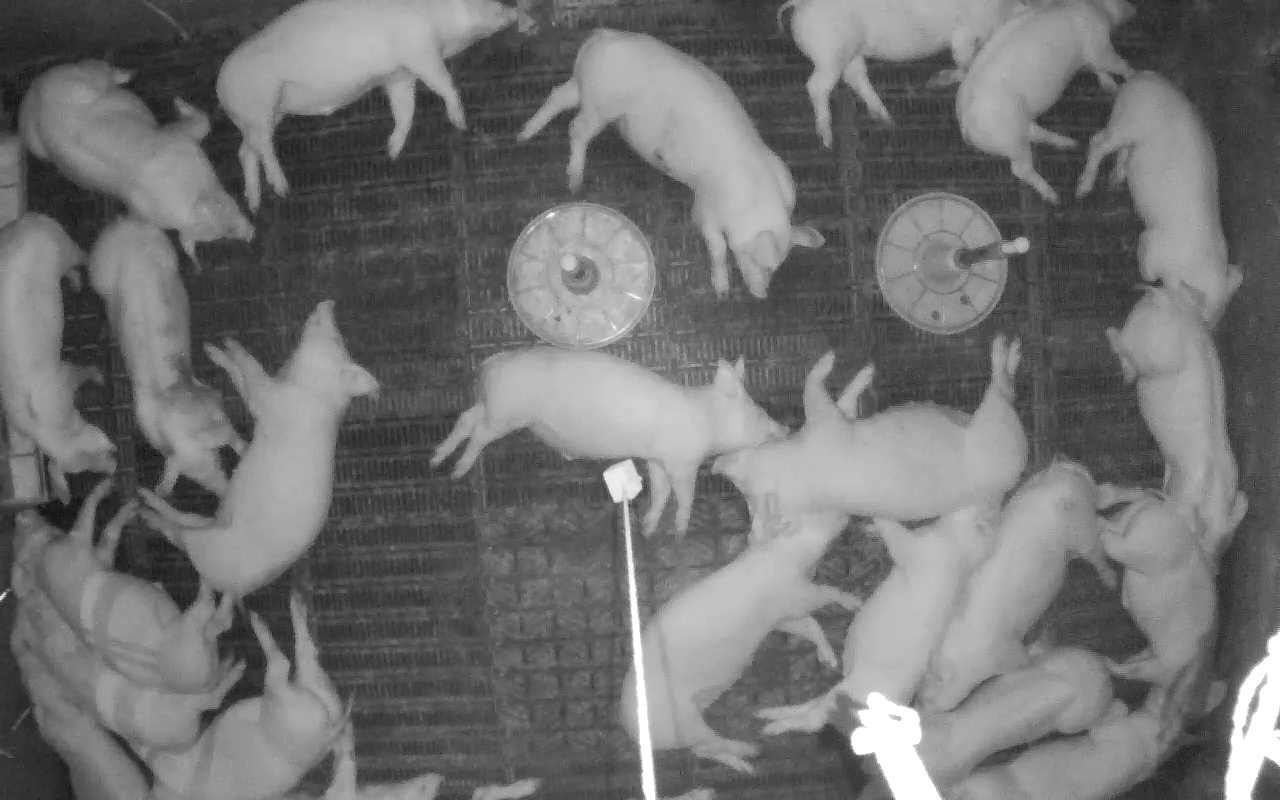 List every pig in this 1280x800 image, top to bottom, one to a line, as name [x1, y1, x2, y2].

pig [214, 0, 521, 215]
pig [777, 0, 1046, 147]
pig [955, 0, 1137, 208]
pig [522, 26, 827, 307]
pig [19, 61, 256, 275]
pig [1077, 68, 1243, 335]
pig [3, 213, 119, 508]
pig [88, 218, 250, 503]
pig [1104, 284, 1248, 579]
pig [140, 297, 383, 604]
pig [711, 332, 1032, 541]
pig [425, 344, 793, 548]
pig [911, 450, 1154, 721]
pig [8, 480, 236, 698]
pig [1096, 486, 1229, 731]
pig [754, 496, 1004, 738]
pig [620, 512, 863, 775]
pig [123, 584, 357, 799]
pig [10, 587, 248, 756]
pig [859, 645, 1116, 798]
pig [15, 649, 148, 798]
pig [943, 686, 1204, 799]
pig [322, 718, 445, 799]